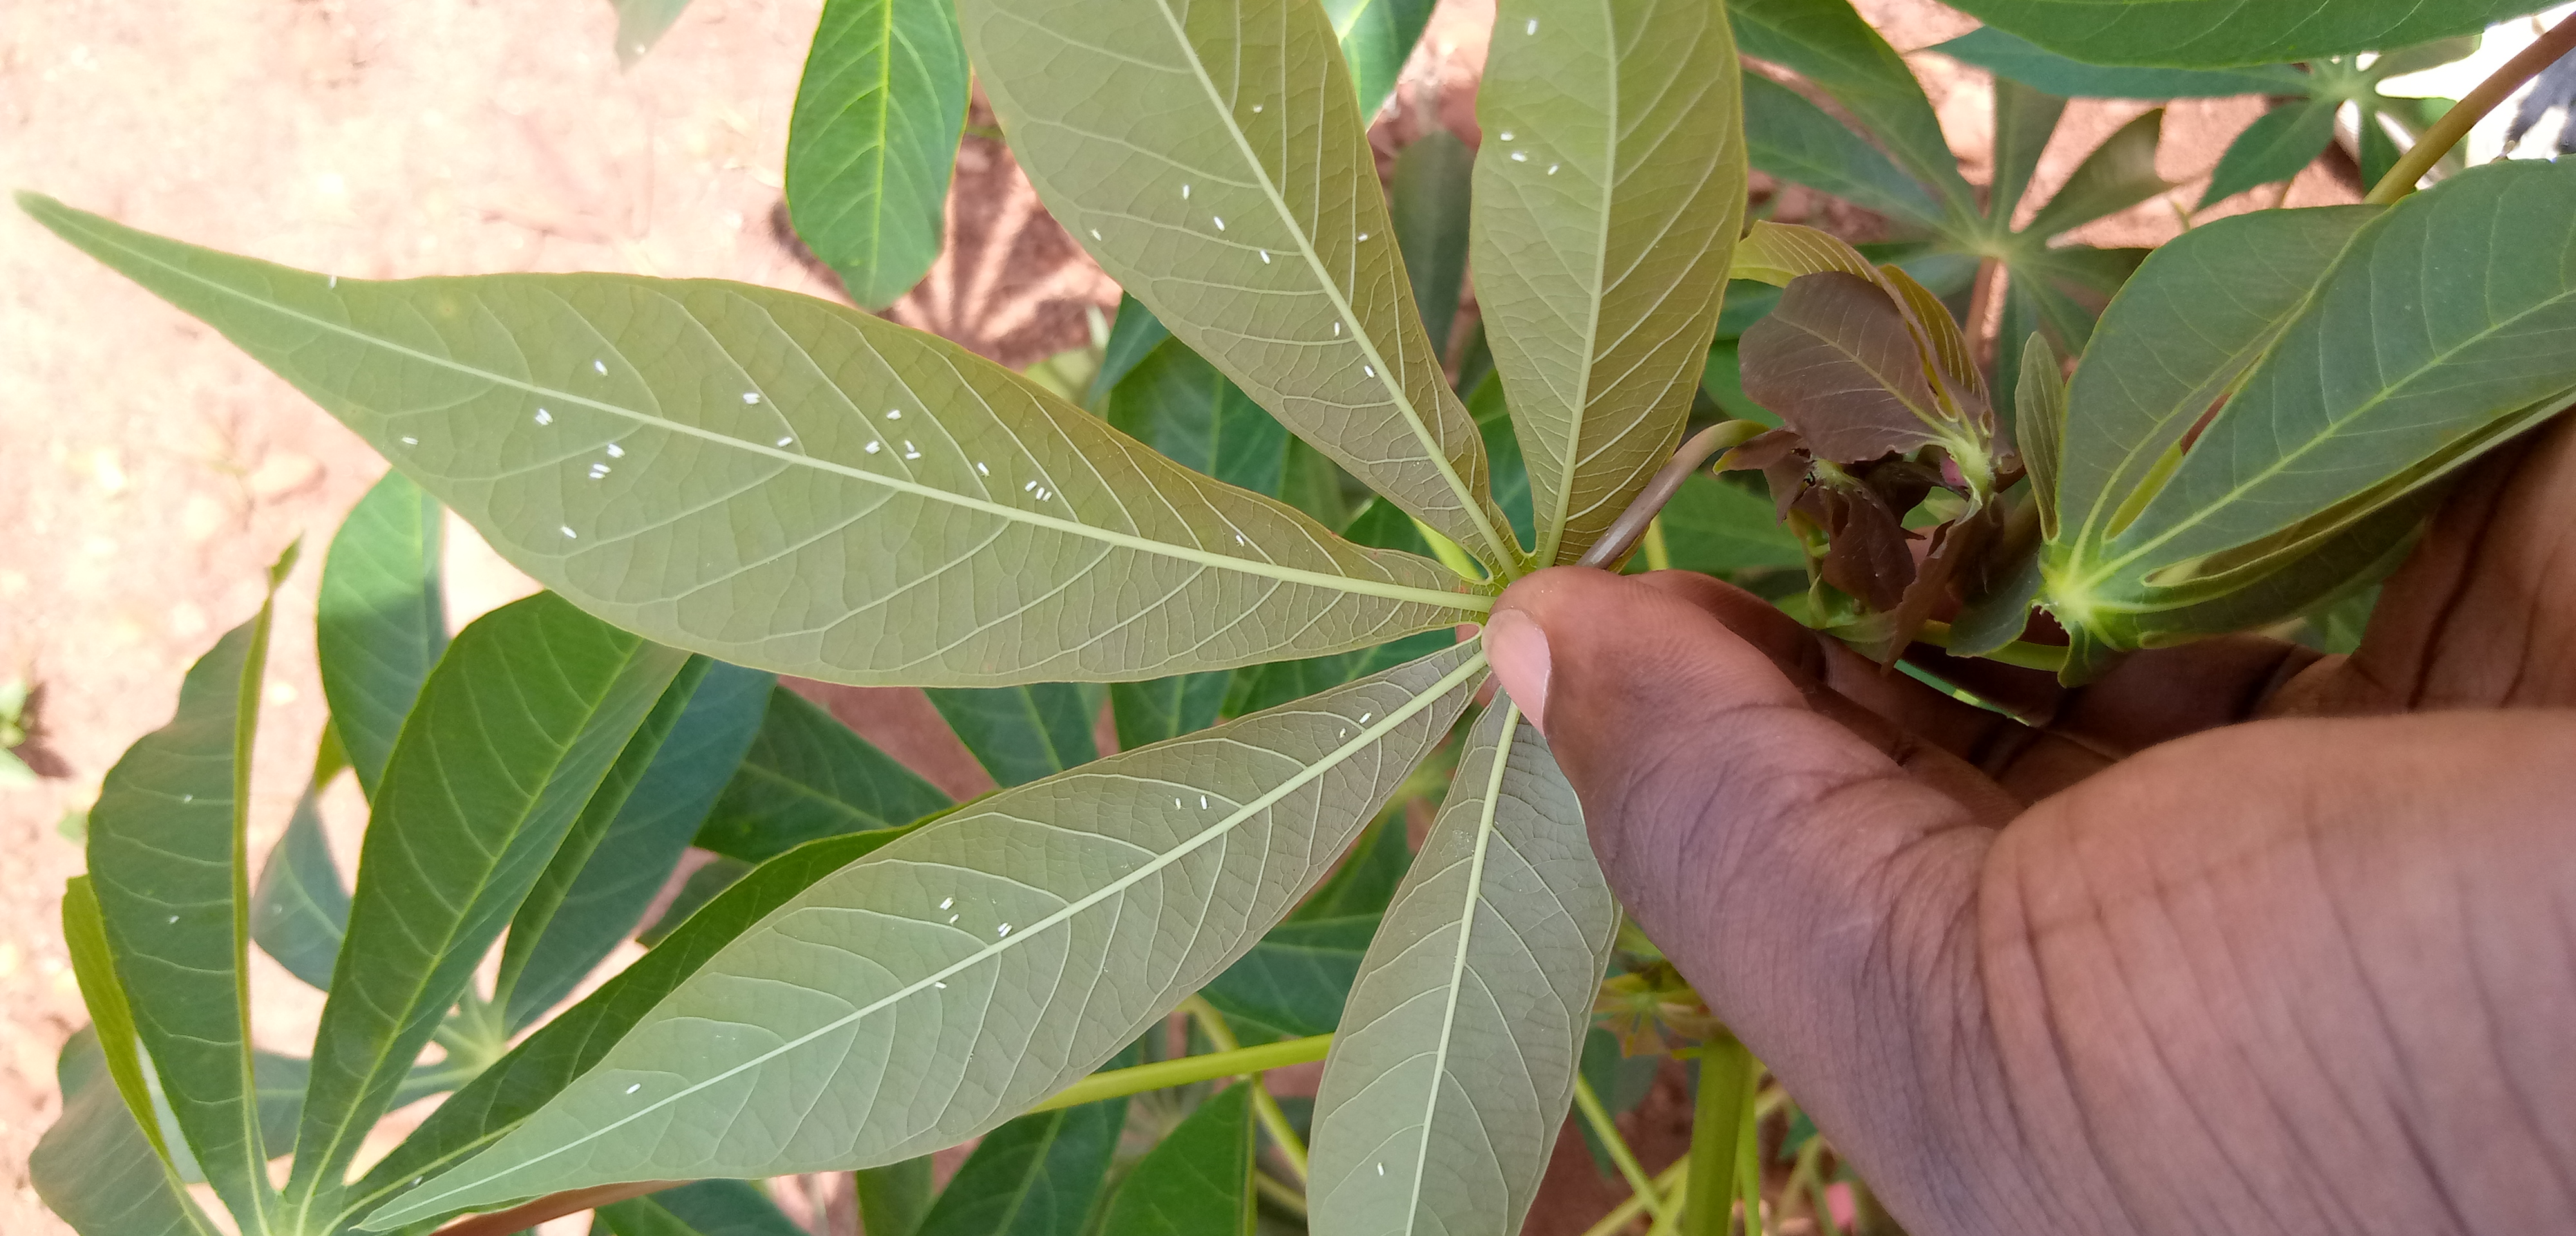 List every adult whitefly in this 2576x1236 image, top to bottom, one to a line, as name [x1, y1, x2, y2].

whitefly [1524, 18, 1539, 37]
whitefly [1250, 104, 1265, 117]
whitefly [1498, 131, 1516, 143]
whitefly [1508, 151, 1529, 164]
whitefly [1545, 163, 1560, 179]
whitefly [1180, 182, 1193, 202]
whitefly [1211, 213, 1229, 233]
whitefly [1089, 226, 1106, 243]
whitefly [1354, 231, 1372, 245]
whitefly [1258, 248, 1274, 267]
whitefly [328, 273, 339, 292]
whitefly [1332, 319, 1342, 338]
whitefly [592, 357, 611, 379]
whitefly [1362, 362, 1378, 379]
whitefly [741, 391, 761, 398]
whitefly [744, 398, 762, 406]
whitefly [538, 406, 553, 423]
whitefly [885, 407, 905, 423]
whitefly [535, 413, 551, 427]
whitefly [399, 434, 420, 448]
whitefly [775, 435, 795, 449]
whitefly [903, 436, 916, 451]
whitefly [864, 439, 879, 451]
whitefly [605, 442, 627, 454]
whitefly [869, 445, 882, 456]
whitefly [607, 448, 621, 458]
whitefly [903, 451, 923, 460]
whitefly [976, 460, 991, 478]
whitefly [591, 462, 611, 474]
whitefly [587, 471, 605, 480]
whitefly [1025, 479, 1037, 494]
whitefly [1035, 485, 1045, 501]
whitefly [1043, 489, 1054, 503]
whitefly [558, 523, 580, 540]
whitefly [1234, 532, 1247, 548]
whitefly [1358, 709, 1376, 726]
whitefly [1338, 727, 1349, 740]
whitefly [180, 792, 196, 807]
whitefly [1200, 792, 1211, 812]
whitefly [1173, 796, 1184, 812]
whitefly [939, 895, 955, 912]
whitefly [949, 912, 960, 924]
whitefly [167, 913, 181, 928]
whitefly [997, 921, 1010, 933]
whitefly [998, 924, 1013, 939]
whitefly [932, 980, 947, 990]
whitefly [623, 1082, 642, 1095]
whitefly [1376, 1161, 1385, 1178]